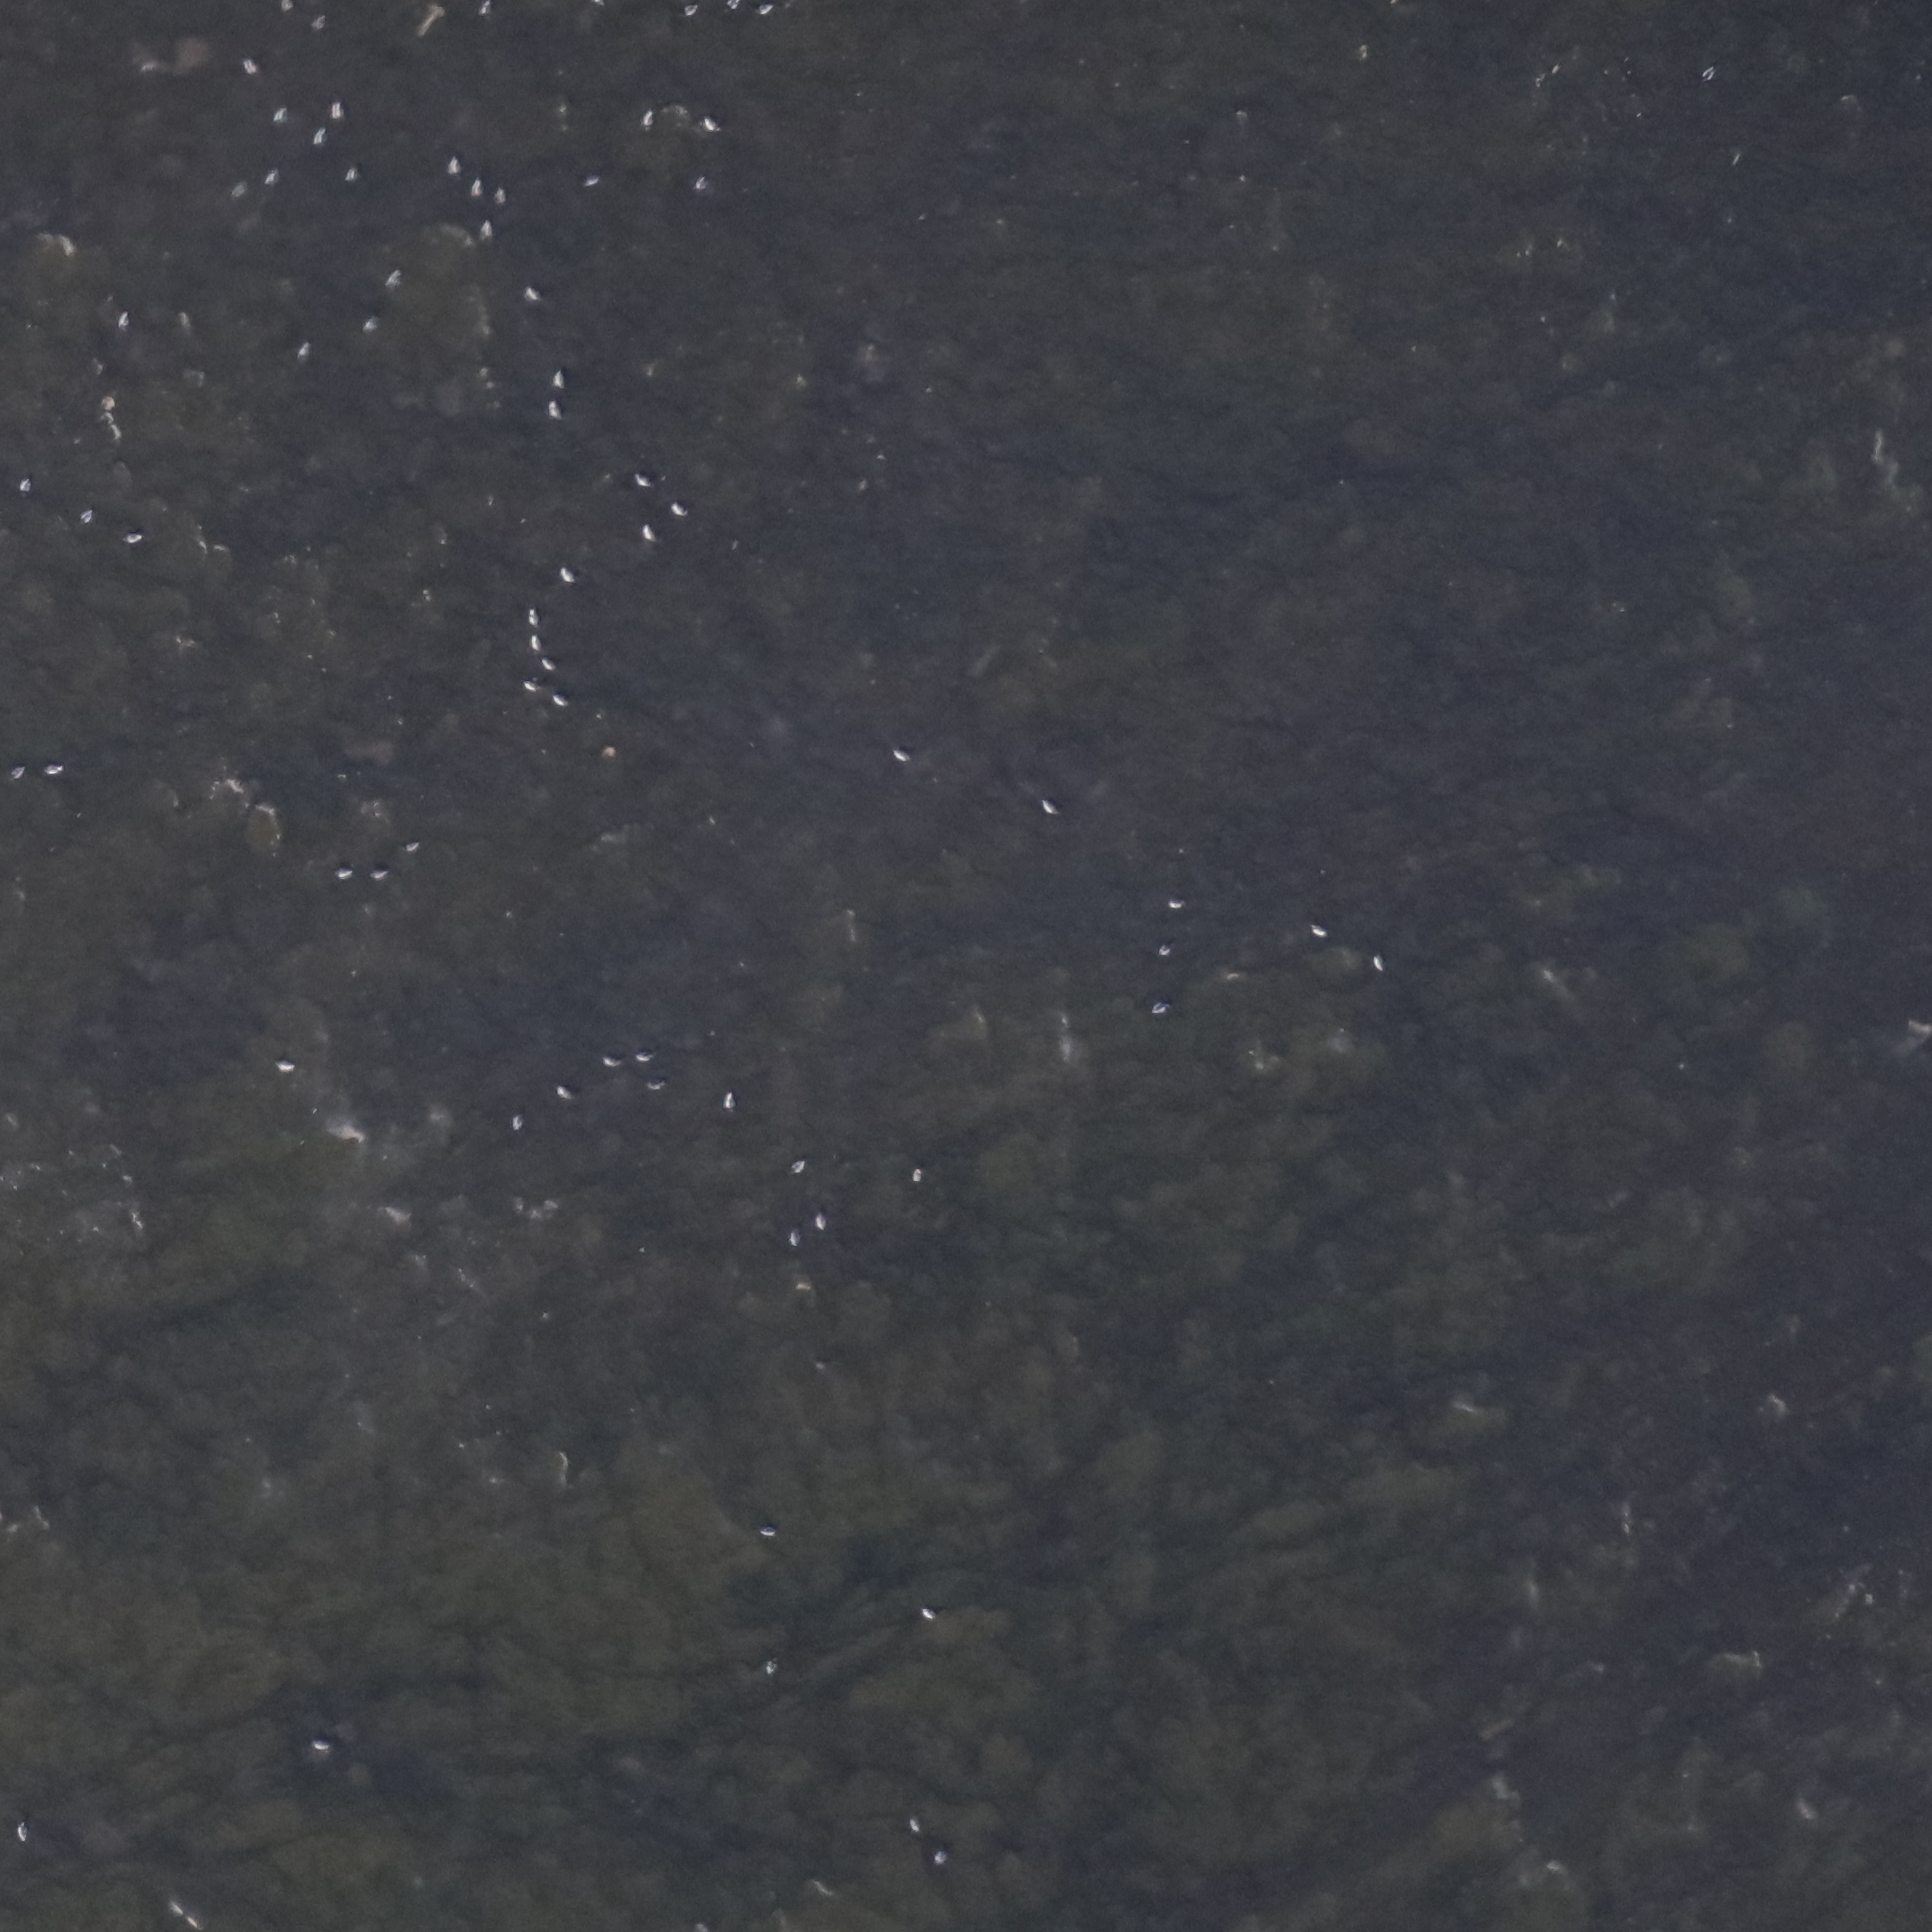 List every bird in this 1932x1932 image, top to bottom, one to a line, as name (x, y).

brant (734, 6)
brant (292, 10)
brant (686, 11)
brant (768, 12)
brant (484, 15)
brant (321, 27)
brant (254, 71)
brant (1707, 73)
brant (283, 115)
brant (337, 115)
brant (651, 117)
brant (716, 119)
brant (326, 138)
brant (455, 162)
brant (351, 175)
brant (277, 177)
brant (699, 180)
brant (474, 181)
brant (594, 187)
brant (242, 189)
brant (507, 189)
brant (492, 236)
brant (399, 280)
brant (530, 295)
brant (372, 320)
brant (132, 321)
brant (305, 357)
brant (559, 382)
brant (554, 413)
brant (651, 481)
brant (24, 488)
brant (684, 514)
brant (91, 516)
brant (652, 538)
brant (130, 542)
brant (566, 574)
brant (533, 614)
brant (535, 649)
brant (551, 667)
brant (535, 682)
brant (564, 701)
brant (902, 754)
brant (55, 768)
brant (16, 775)
brant (1048, 808)
brant (412, 848)
brant (345, 870)
brant (386, 873)
brant (1177, 909)
brant (1321, 932)
brant (1164, 947)
brant (1377, 965)
brant (1162, 1002)
brant (646, 1056)
brant (614, 1061)
brant (291, 1064)
brant (652, 1080)
brant (562, 1095)
brant (728, 1098)
brant (516, 1125)
brant (799, 1166)
brant (915, 1174)
brant (824, 1223)
brant (792, 1236)
brant (772, 1531)
brant (923, 1613)
brant (769, 1668)
brant (321, 1746)
brant (914, 1824)
brant (26, 1835)
brant (942, 1855)